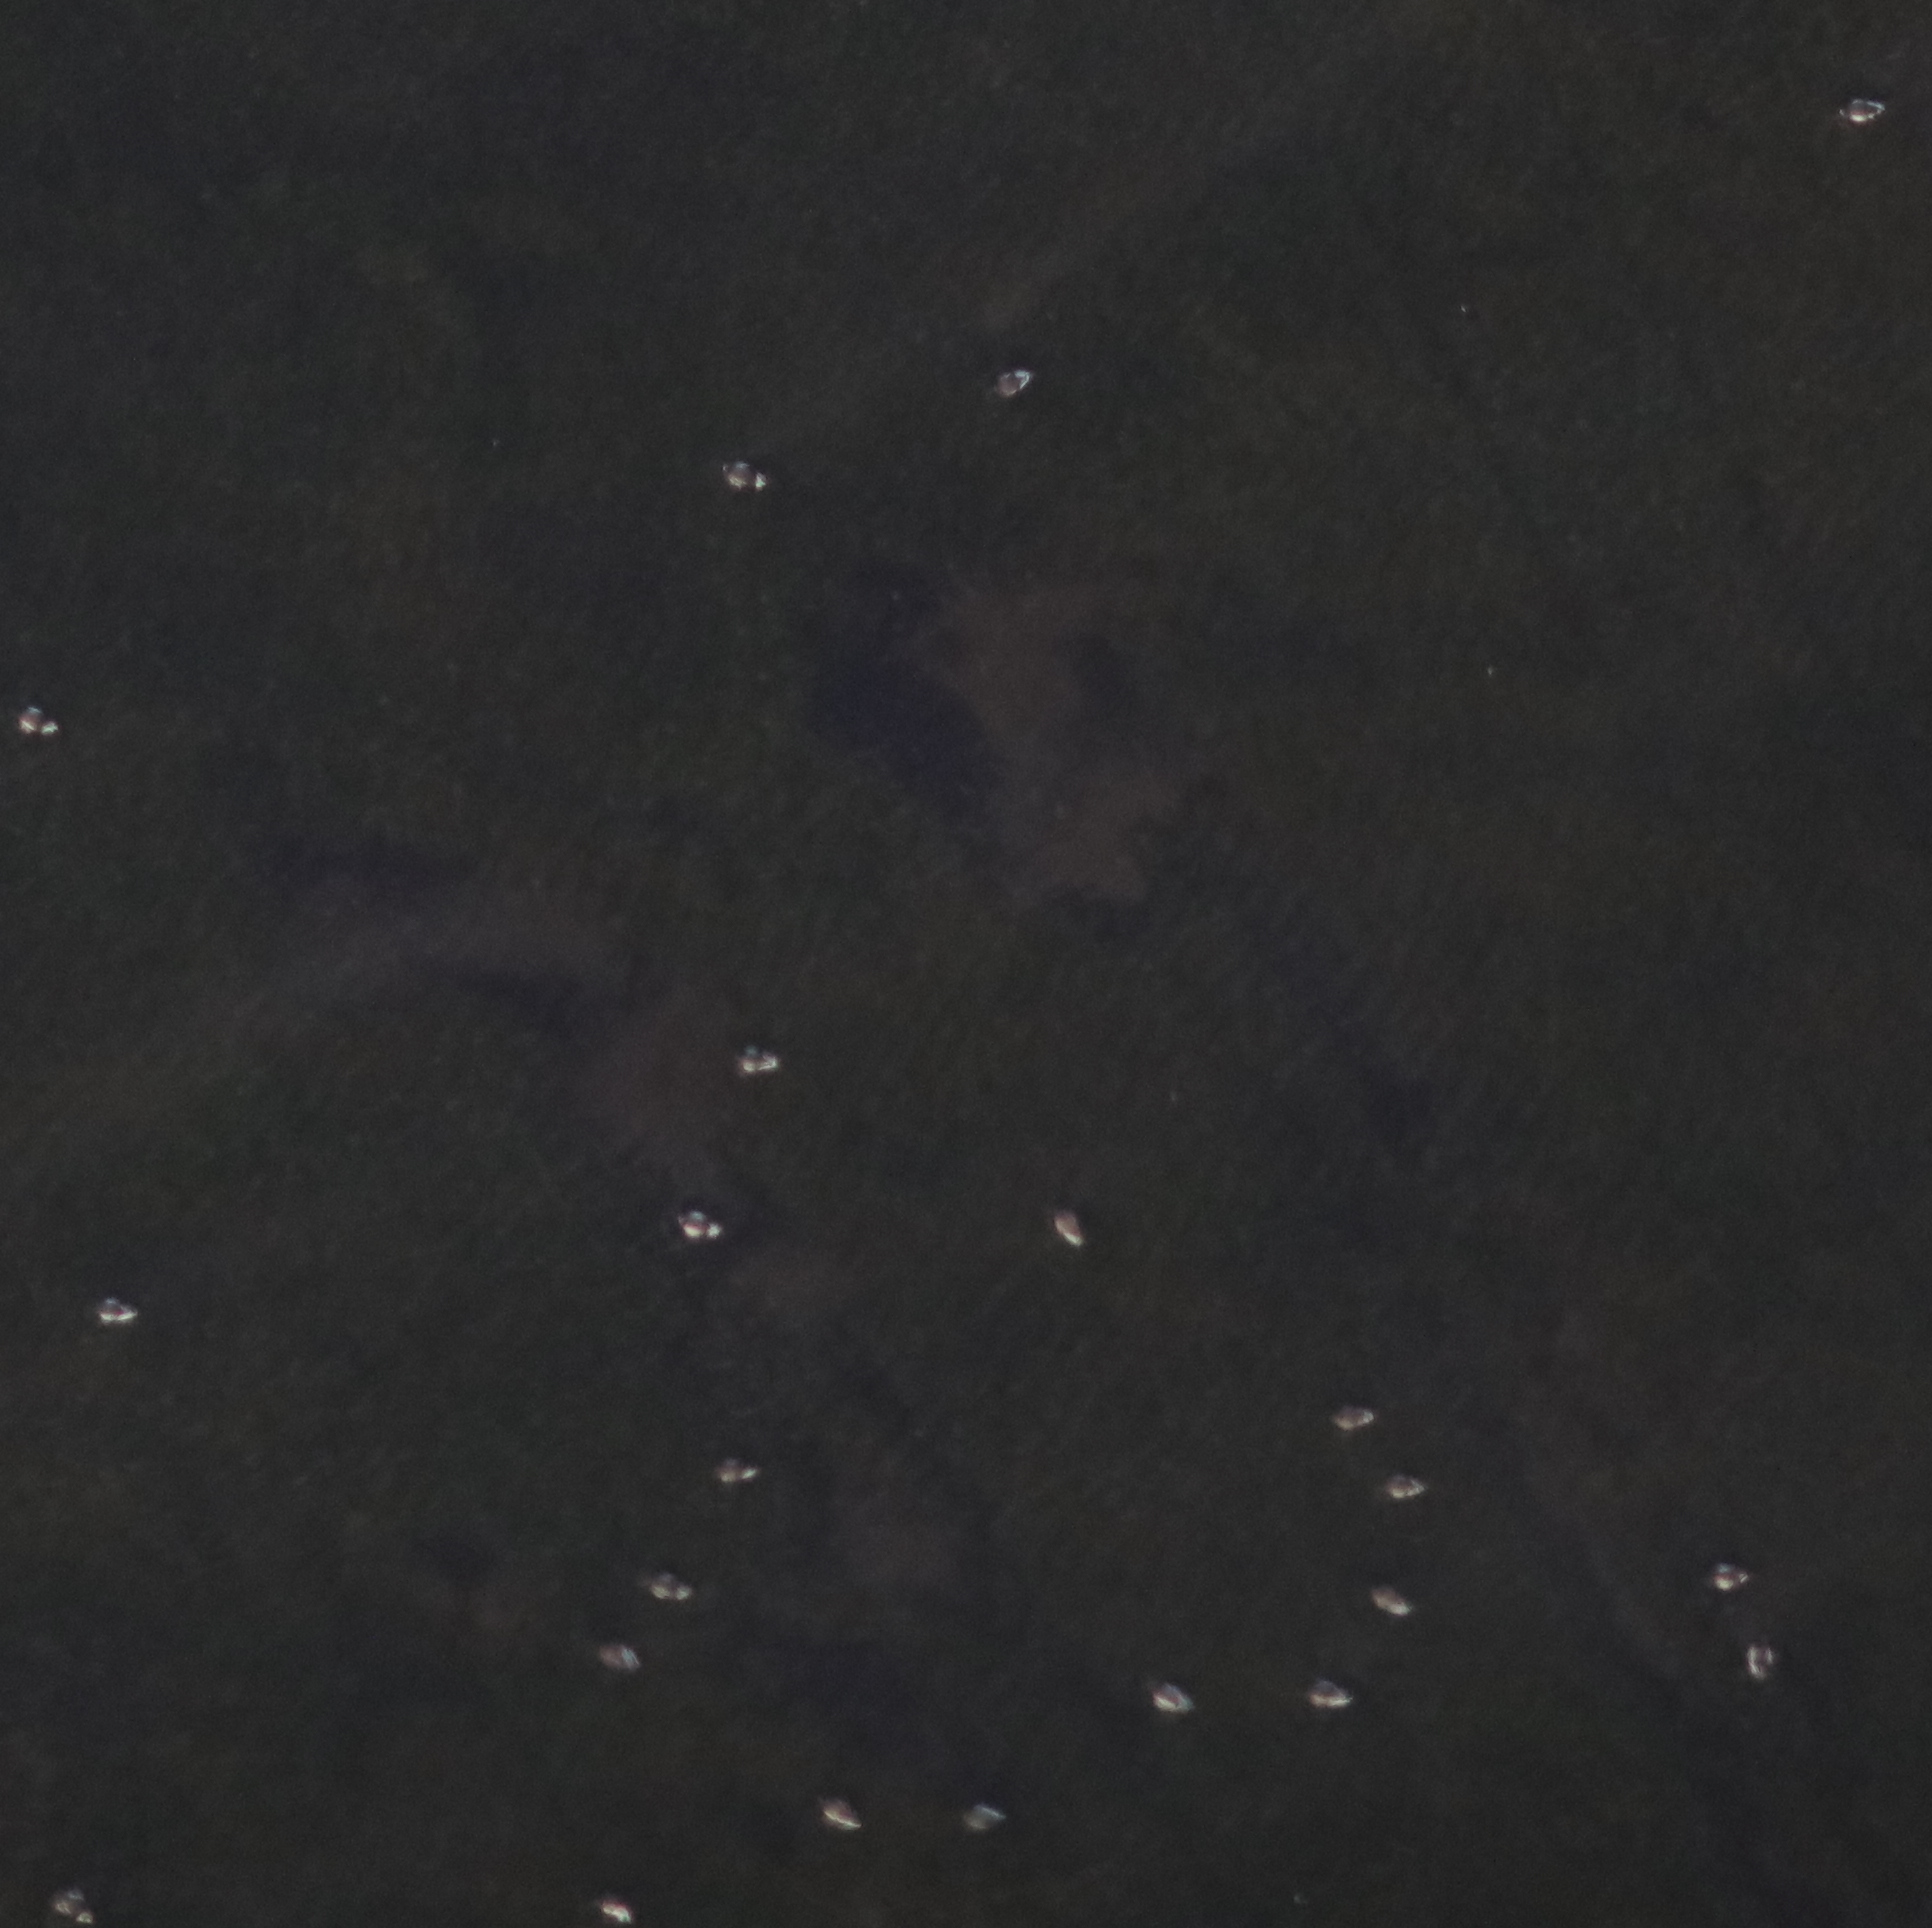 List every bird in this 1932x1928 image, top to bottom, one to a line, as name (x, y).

brant (1860, 110)
brant (1007, 381)
brant (741, 475)
brant (33, 721)
brant (756, 1060)
brant (698, 1225)
brant (1067, 1227)
brant (111, 1316)
brant (1349, 1417)
brant (734, 1470)
brant (1407, 1485)
brant (1728, 1574)
brant (670, 1586)
brant (1395, 1603)
brant (1761, 1658)
brant (618, 1660)
brant (1328, 1695)
brant (1174, 1699)
brant (987, 1817)
brant (838, 1819)
brant (77, 1906)
brant (616, 1908)